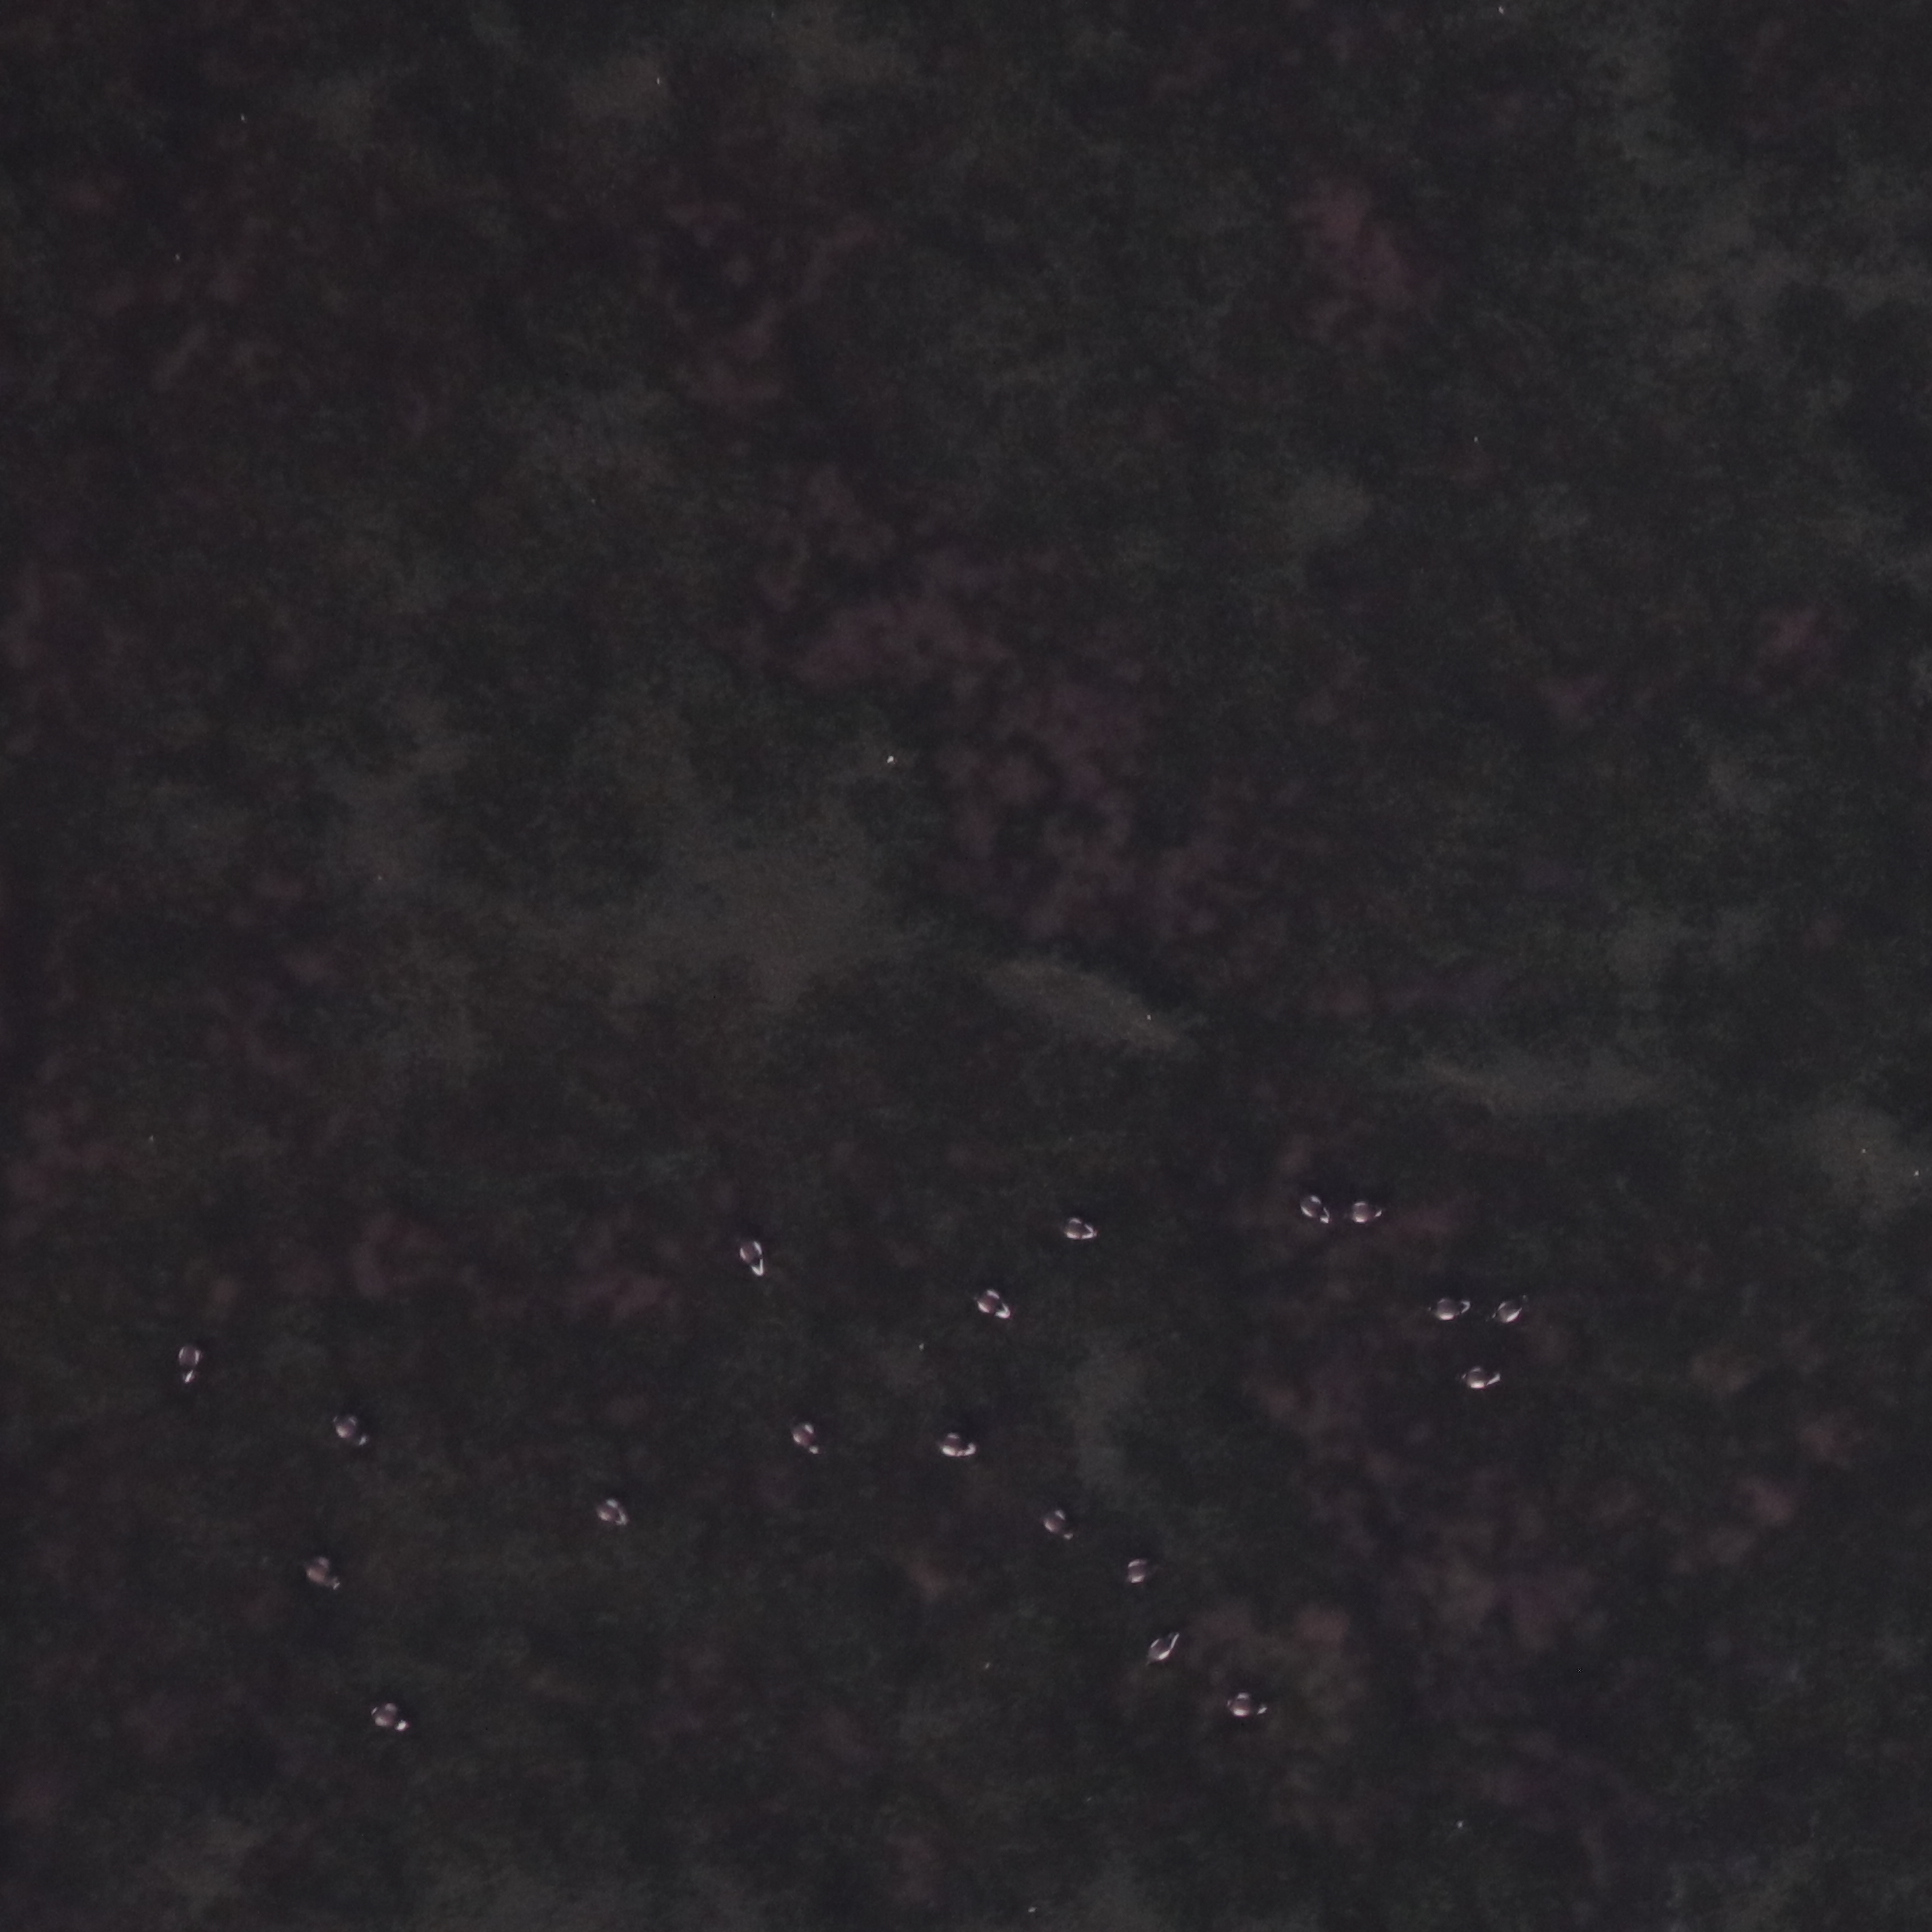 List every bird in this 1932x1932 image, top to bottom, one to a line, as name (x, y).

brant (1317, 1208)
brant (1363, 1210)
brant (1076, 1229)
brant (753, 1252)
brant (990, 1302)
brant (1447, 1307)
brant (1508, 1309)
brant (191, 1359)
brant (1478, 1377)
brant (347, 1426)
brant (805, 1435)
brant (956, 1444)
brant (609, 1512)
brant (1058, 1523)
brant (318, 1570)
brant (1136, 1570)
brant (1159, 1648)
brant (1244, 1706)
brant (390, 1716)